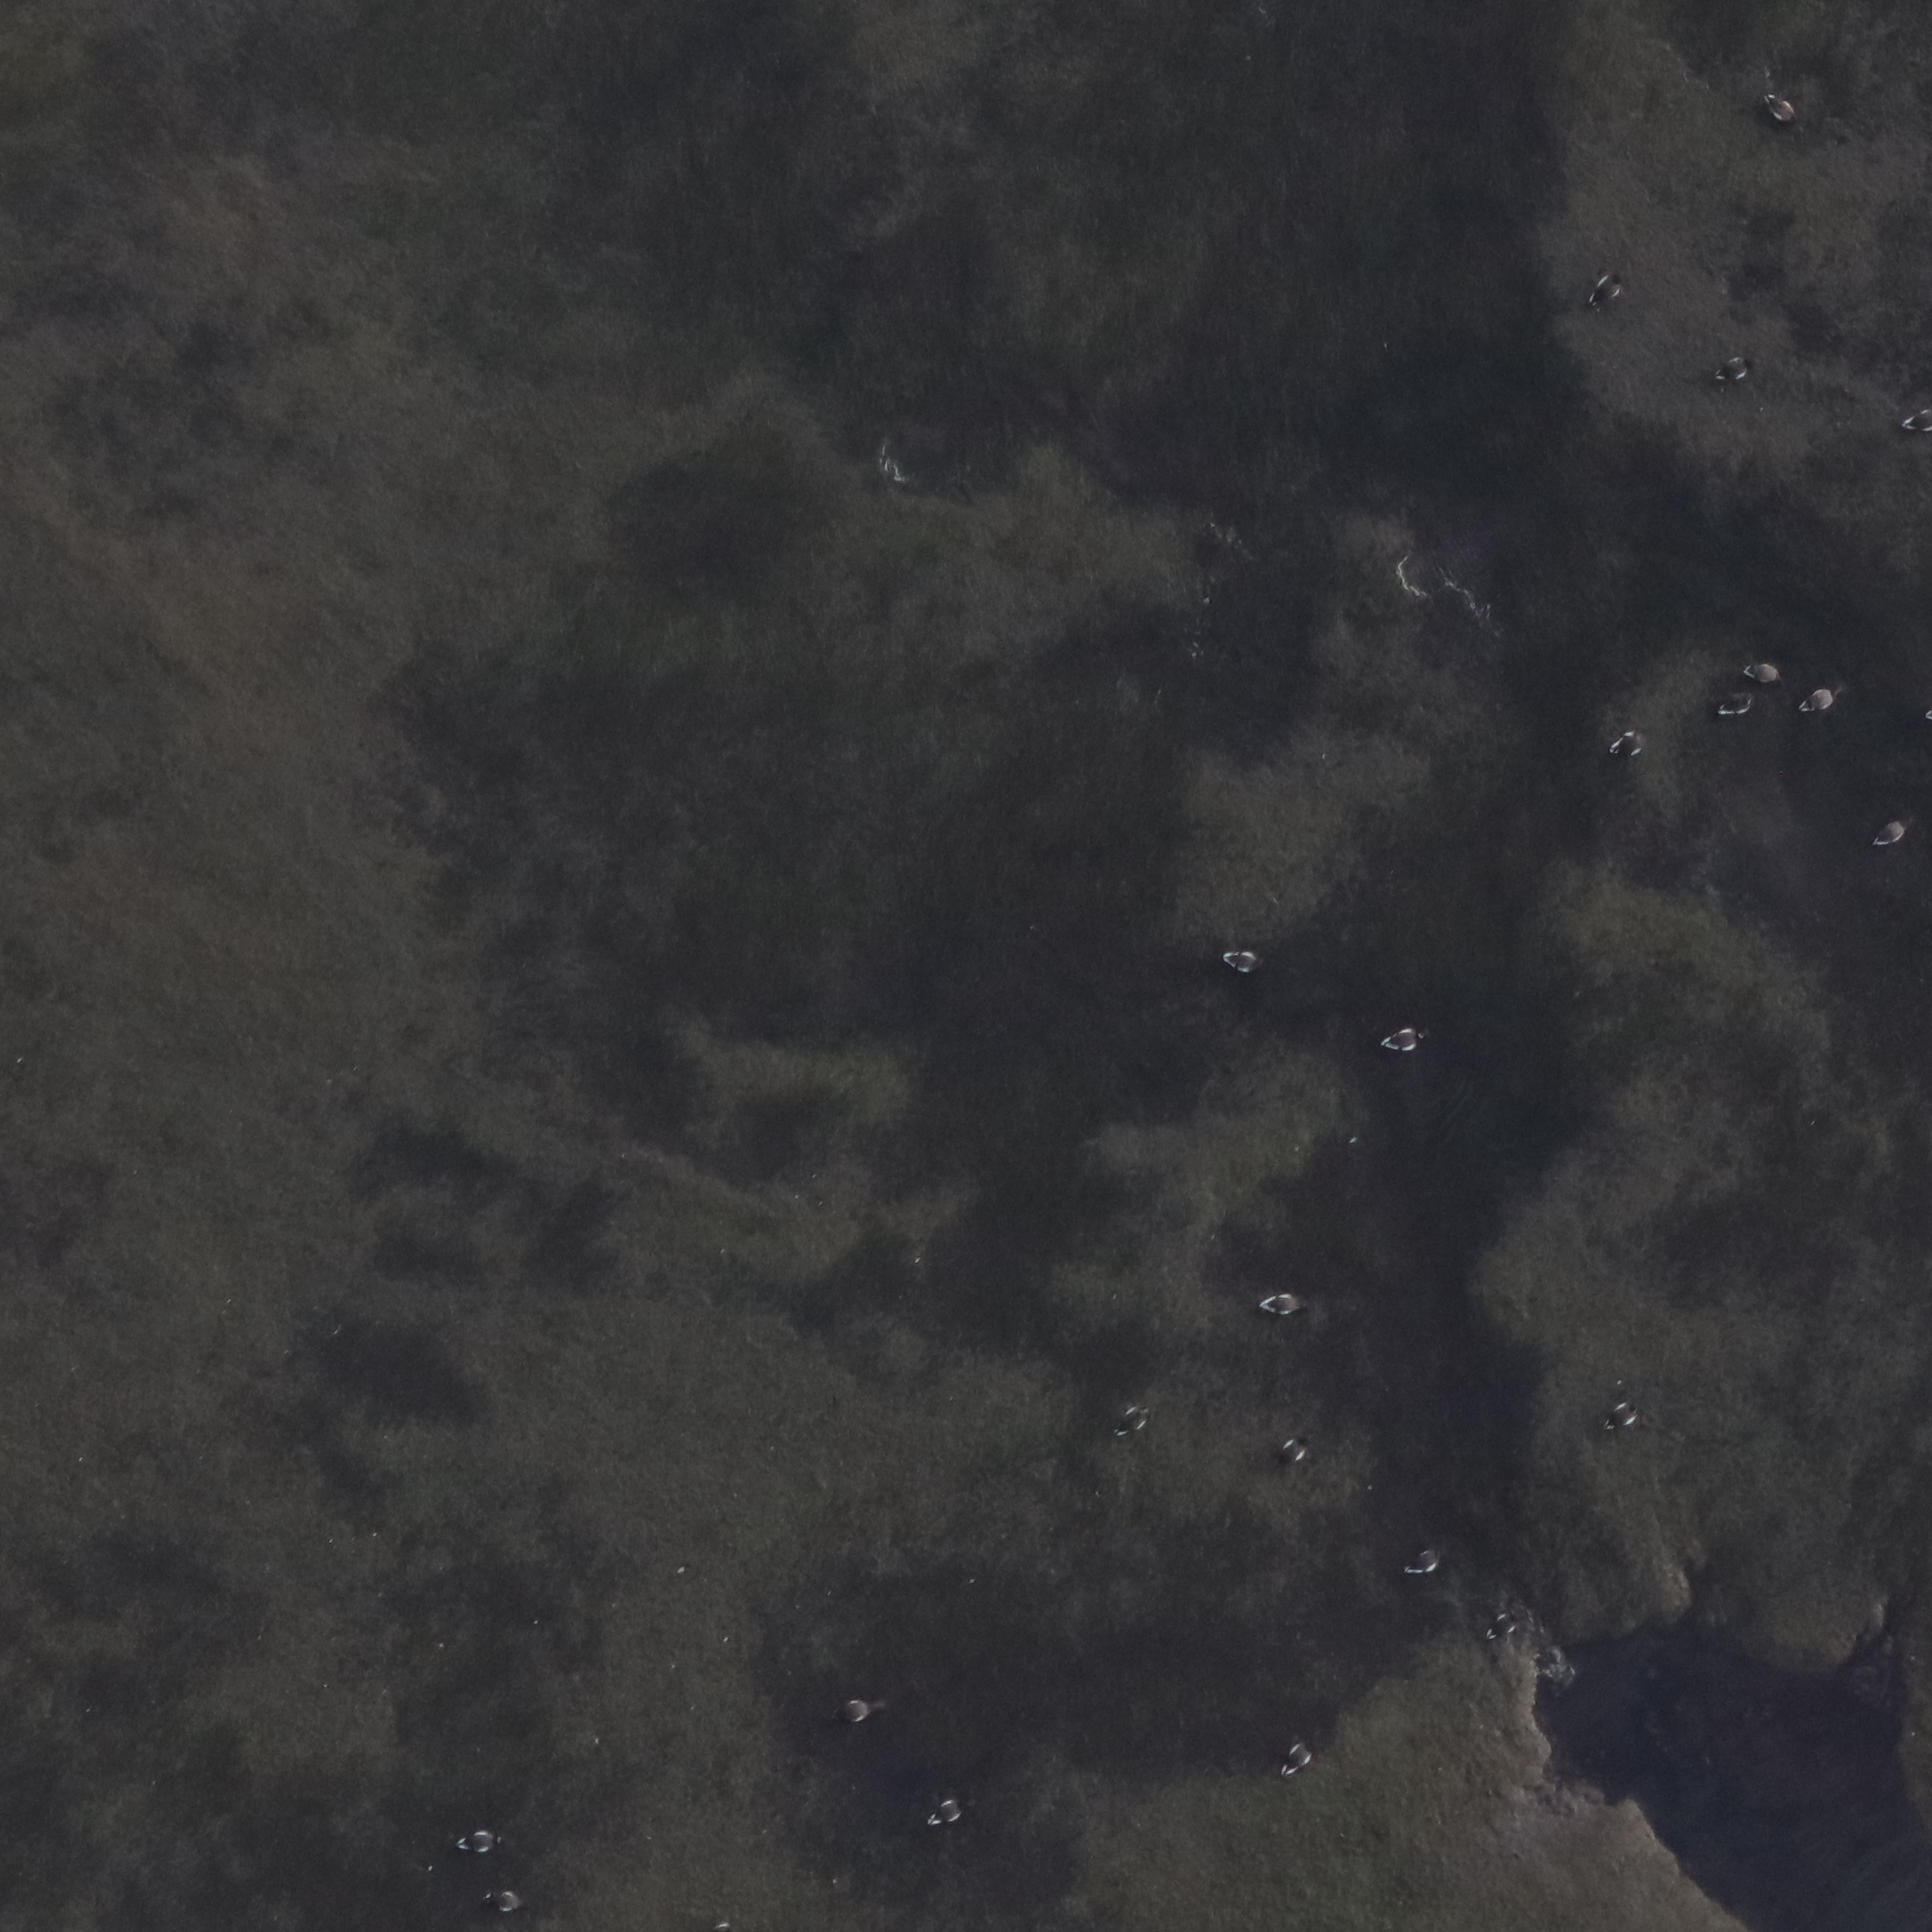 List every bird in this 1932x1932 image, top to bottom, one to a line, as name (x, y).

brant (1780, 107)
brant (1605, 290)
brant (1735, 369)
brant (1925, 421)
brant (1769, 668)
brant (1820, 699)
brant (1733, 705)
brant (1631, 745)
brant (1891, 831)
brant (1242, 961)
brant (1403, 1040)
brant (1283, 1304)
brant (1623, 1412)
brant (1131, 1419)
brant (1295, 1449)
brant (1426, 1561)
brant (1503, 1627)
brant (860, 1709)
brant (1297, 1757)
brant (947, 1811)
brant (481, 1841)
brant (506, 1901)